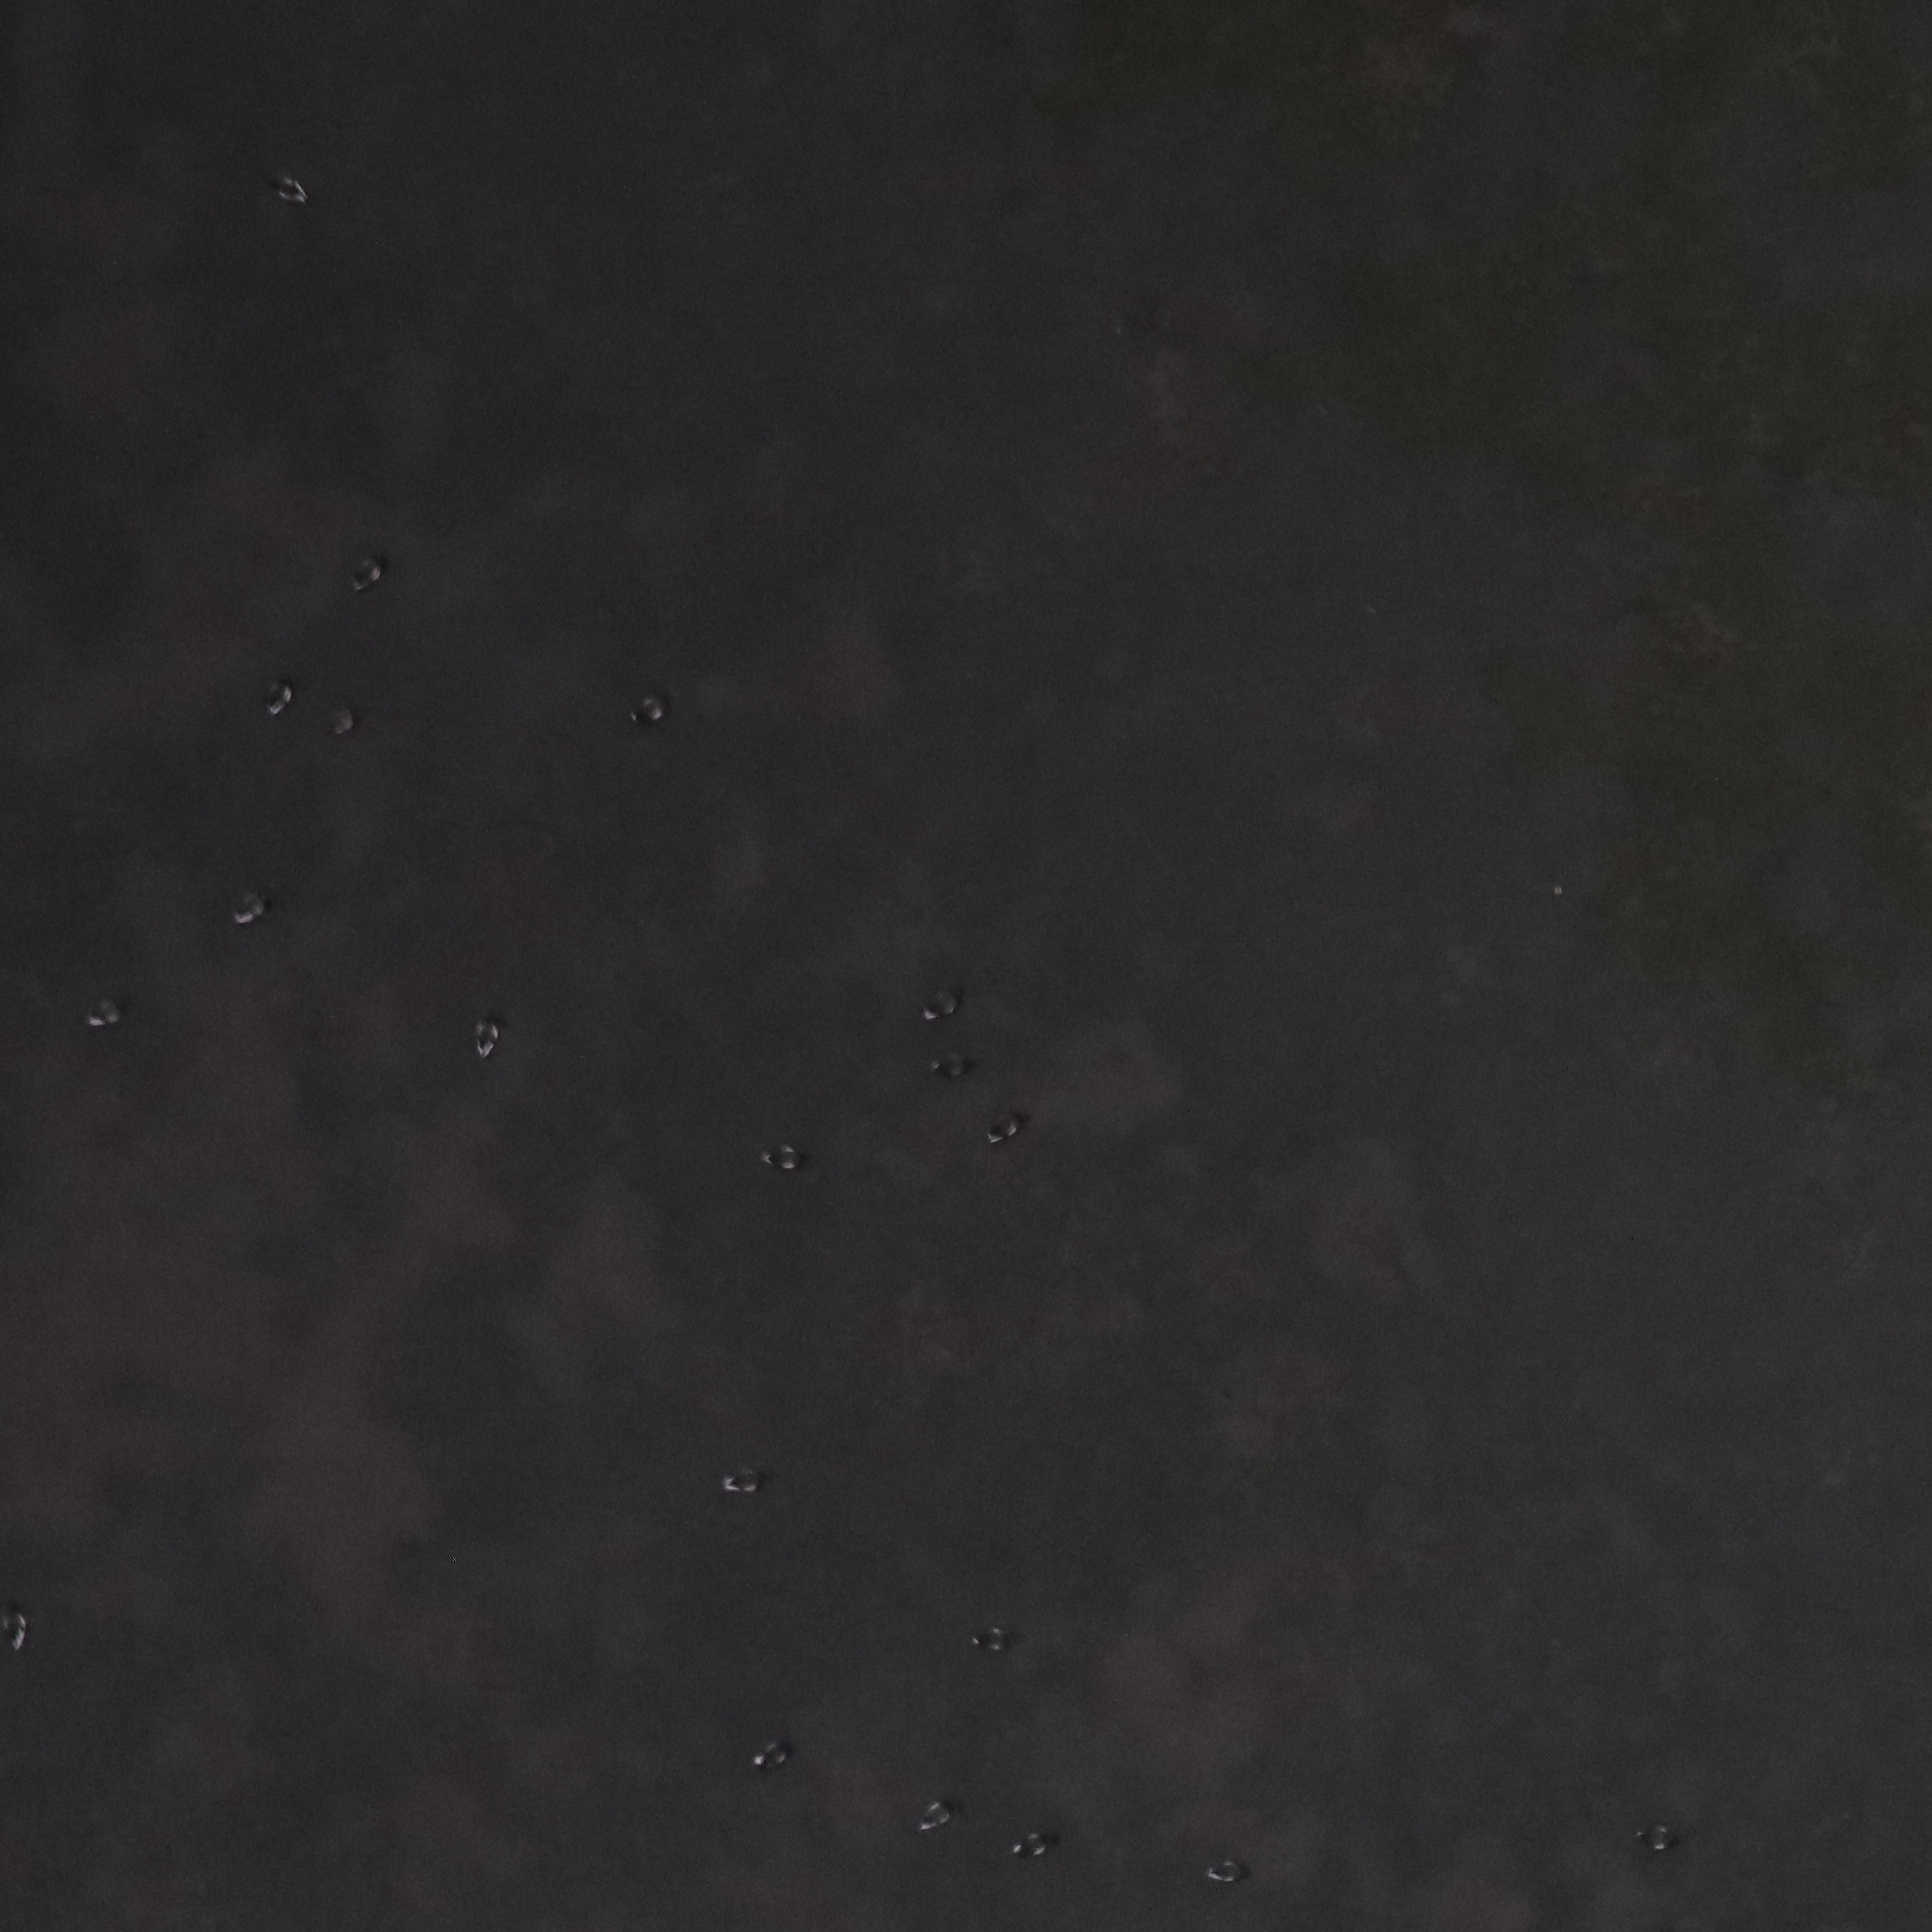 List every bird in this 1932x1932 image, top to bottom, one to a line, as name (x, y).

brant (290, 192)
brant (369, 571)
brant (278, 698)
brant (652, 710)
brant (343, 723)
brant (250, 908)
brant (941, 1005)
brant (105, 1013)
brant (487, 1035)
brant (953, 1067)
brant (1004, 1123)
brant (783, 1158)
brant (746, 1482)
brant (16, 1628)
brant (992, 1639)
brant (774, 1755)
brant (937, 1816)
brant (1658, 1836)
brant (1033, 1844)
brant (1225, 1871)